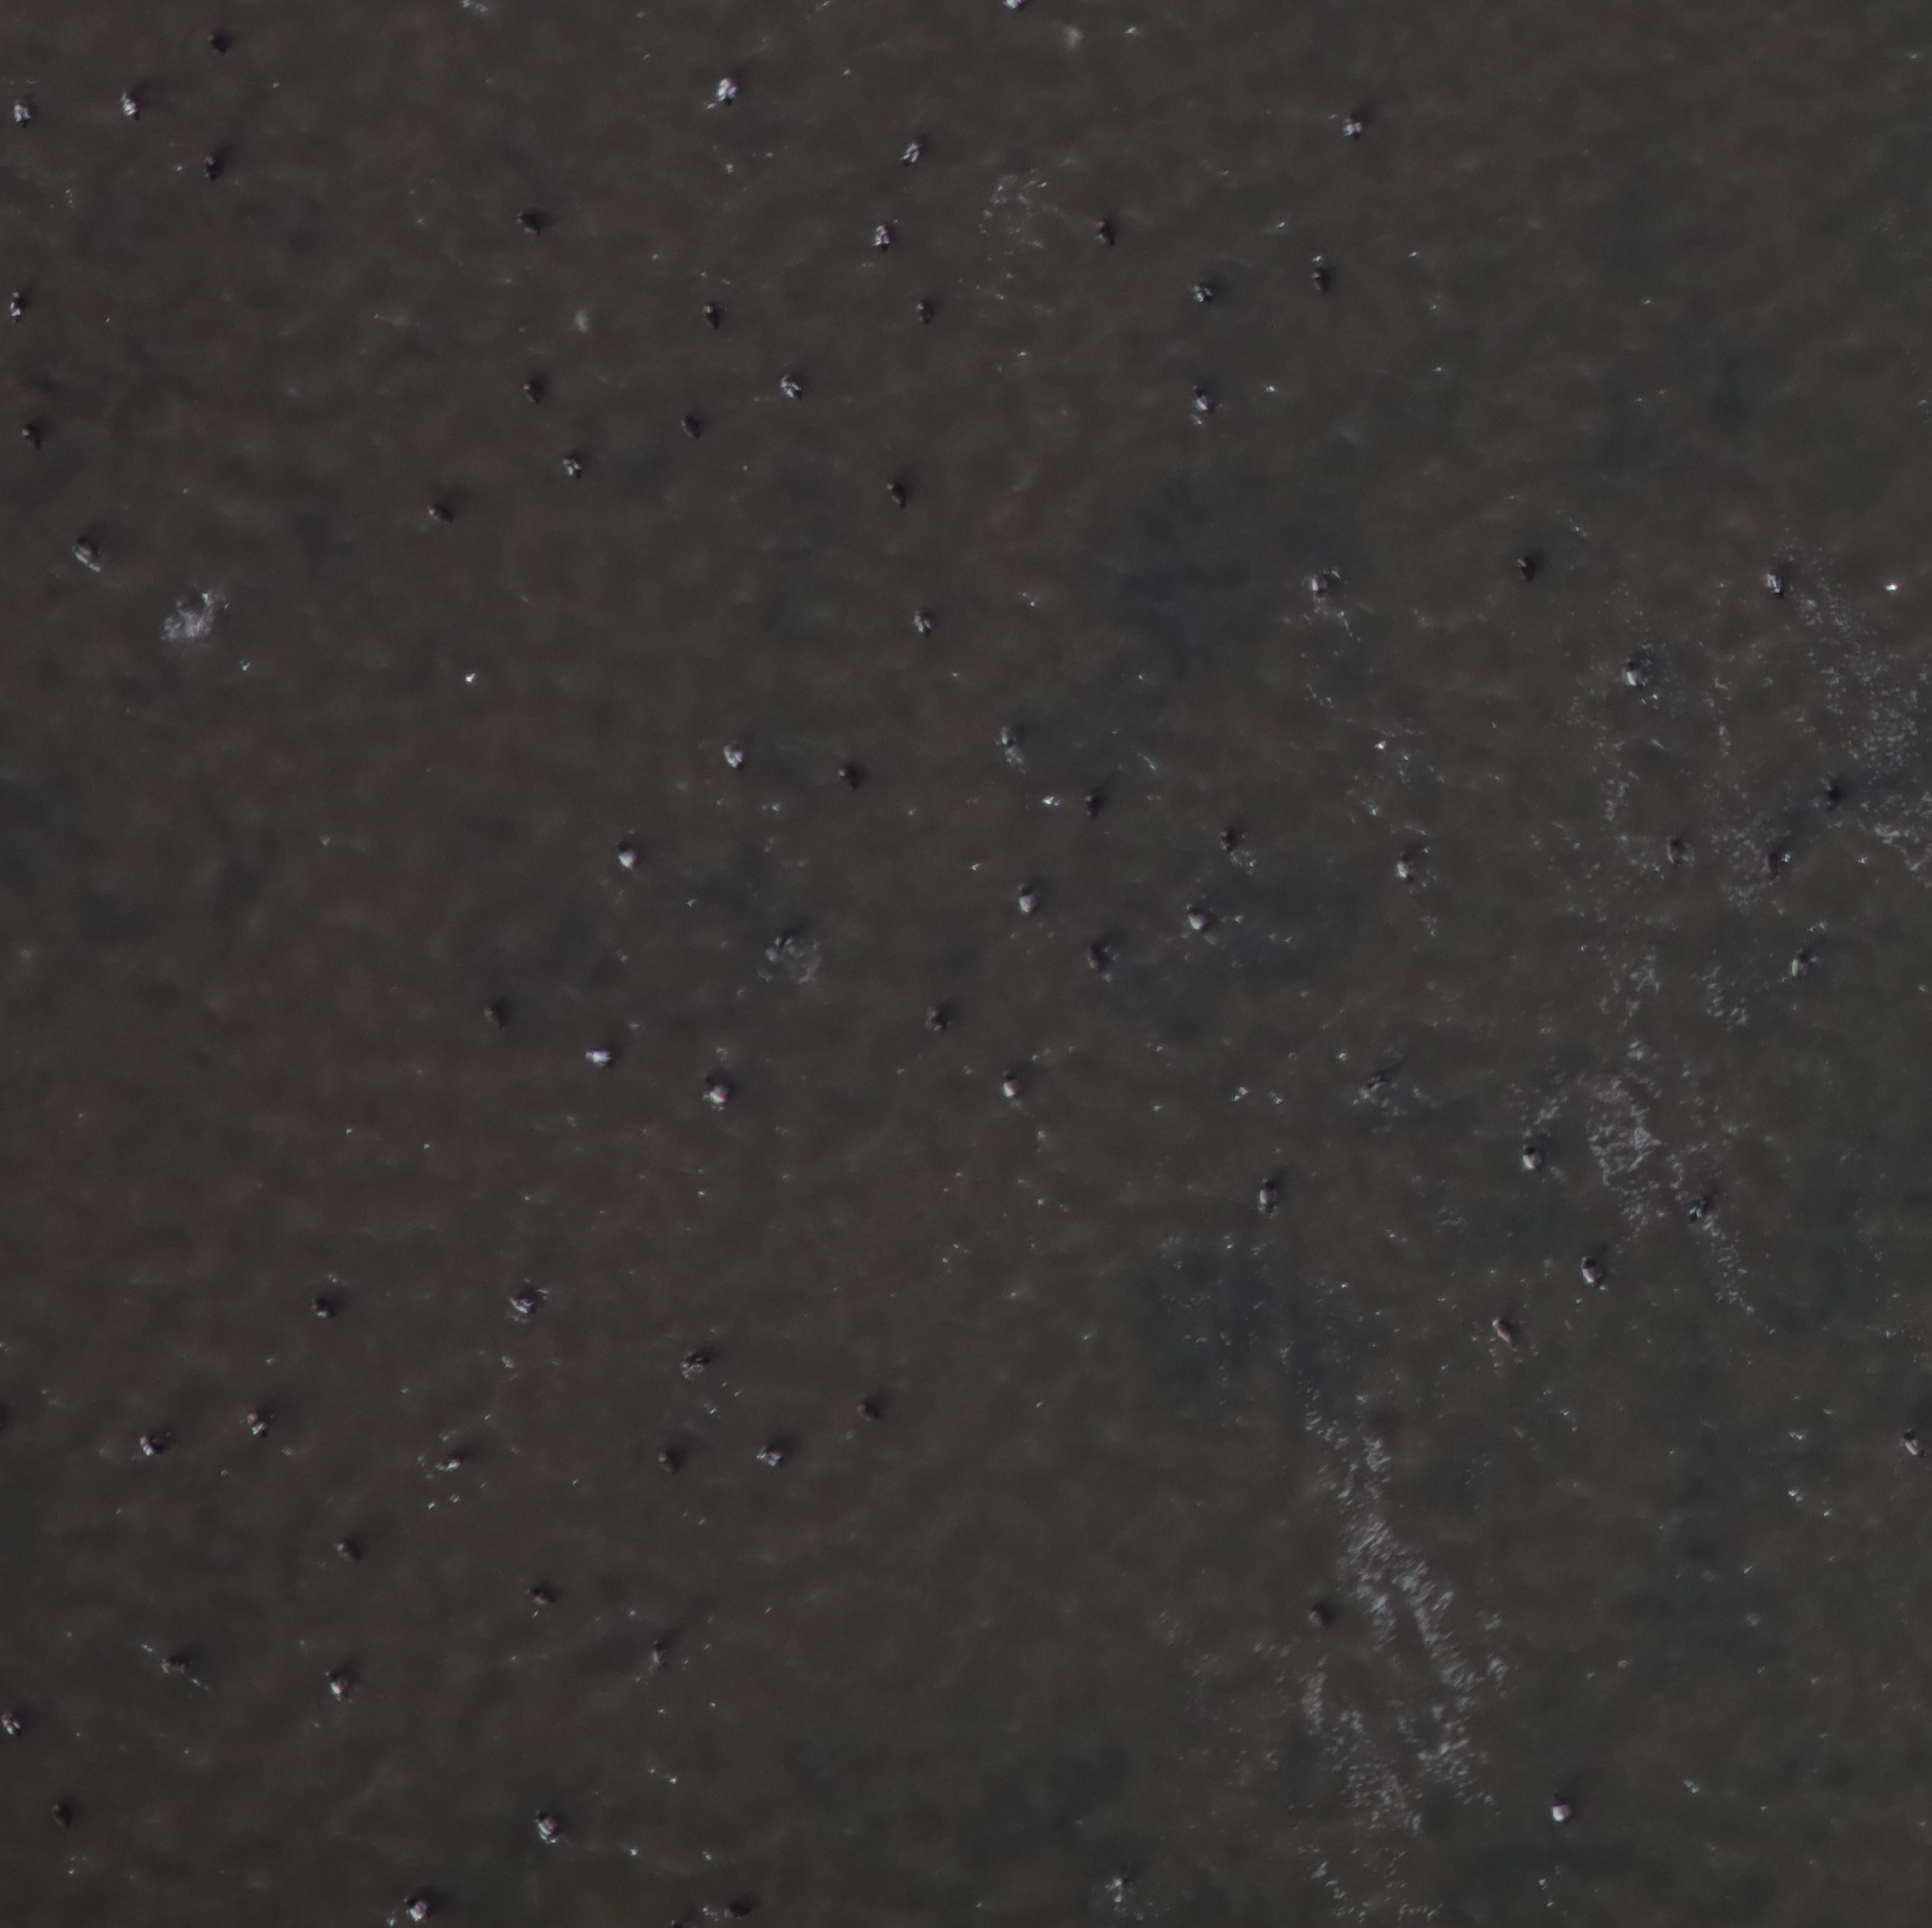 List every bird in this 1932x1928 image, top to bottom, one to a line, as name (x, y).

other bird (1012, 1)
other bird (213, 48)
other bird (721, 91)
other bird (126, 108)
other bird (21, 116)
other bird (1353, 129)
other bird (915, 153)
other bird (207, 167)
other bird (527, 222)
other bird (1106, 232)
other bird (884, 238)
other bird (1319, 281)
other bird (1201, 292)
other bird (15, 311)
other bird (923, 311)
other bird (711, 313)
other bird (792, 386)
other bird (529, 394)
other bird (1201, 400)
other bird (687, 423)
other bird (36, 437)
other bird (575, 463)
other bird (897, 492)
other bird (438, 513)
other bird (86, 554)
other bird (1526, 567)
other bird (1776, 580)
other bird (1319, 586)
other bird (921, 625)
other bird (1633, 677)
other bird (1009, 736)
other bird (734, 756)
other bird (850, 783)
other bird (1831, 793)
other bird (1091, 806)
other bird (1228, 837)
other bird (1675, 850)
other bird (624, 854)
other bird (1772, 866)
other bird (1406, 869)
other bird (1026, 900)
other bird (1196, 918)
other bird (782, 938)
other bird (1099, 959)
other bird (1801, 961)
other bird (499, 1016)
other bird (939, 1022)
other bird (605, 1061)
other bird (1374, 1079)
other bird (1013, 1087)
other bird (721, 1090)
other bird (1532, 1157)
other bird (1269, 1193)
other bird (1697, 1209)
other bird (1592, 1272)
other bird (522, 1304)
other bird (322, 1309)
other bird (1508, 1333)
other bird (689, 1356)
other bird (870, 1412)
other bird (257, 1424)
other bird (1914, 1441)
other bird (147, 1445)
other bird (766, 1454)
other bird (448, 1461)
other bird (668, 1464)
other bird (348, 1551)
other bird (540, 1600)
other bird (1317, 1614)
other bird (656, 1653)
other bird (170, 1665)
other bird (338, 1686)
other bird (8, 1723)
other bird (1561, 1812)
other bird (61, 1815)
other bird (545, 1821)
other bird (415, 1905)
other bird (737, 1909)